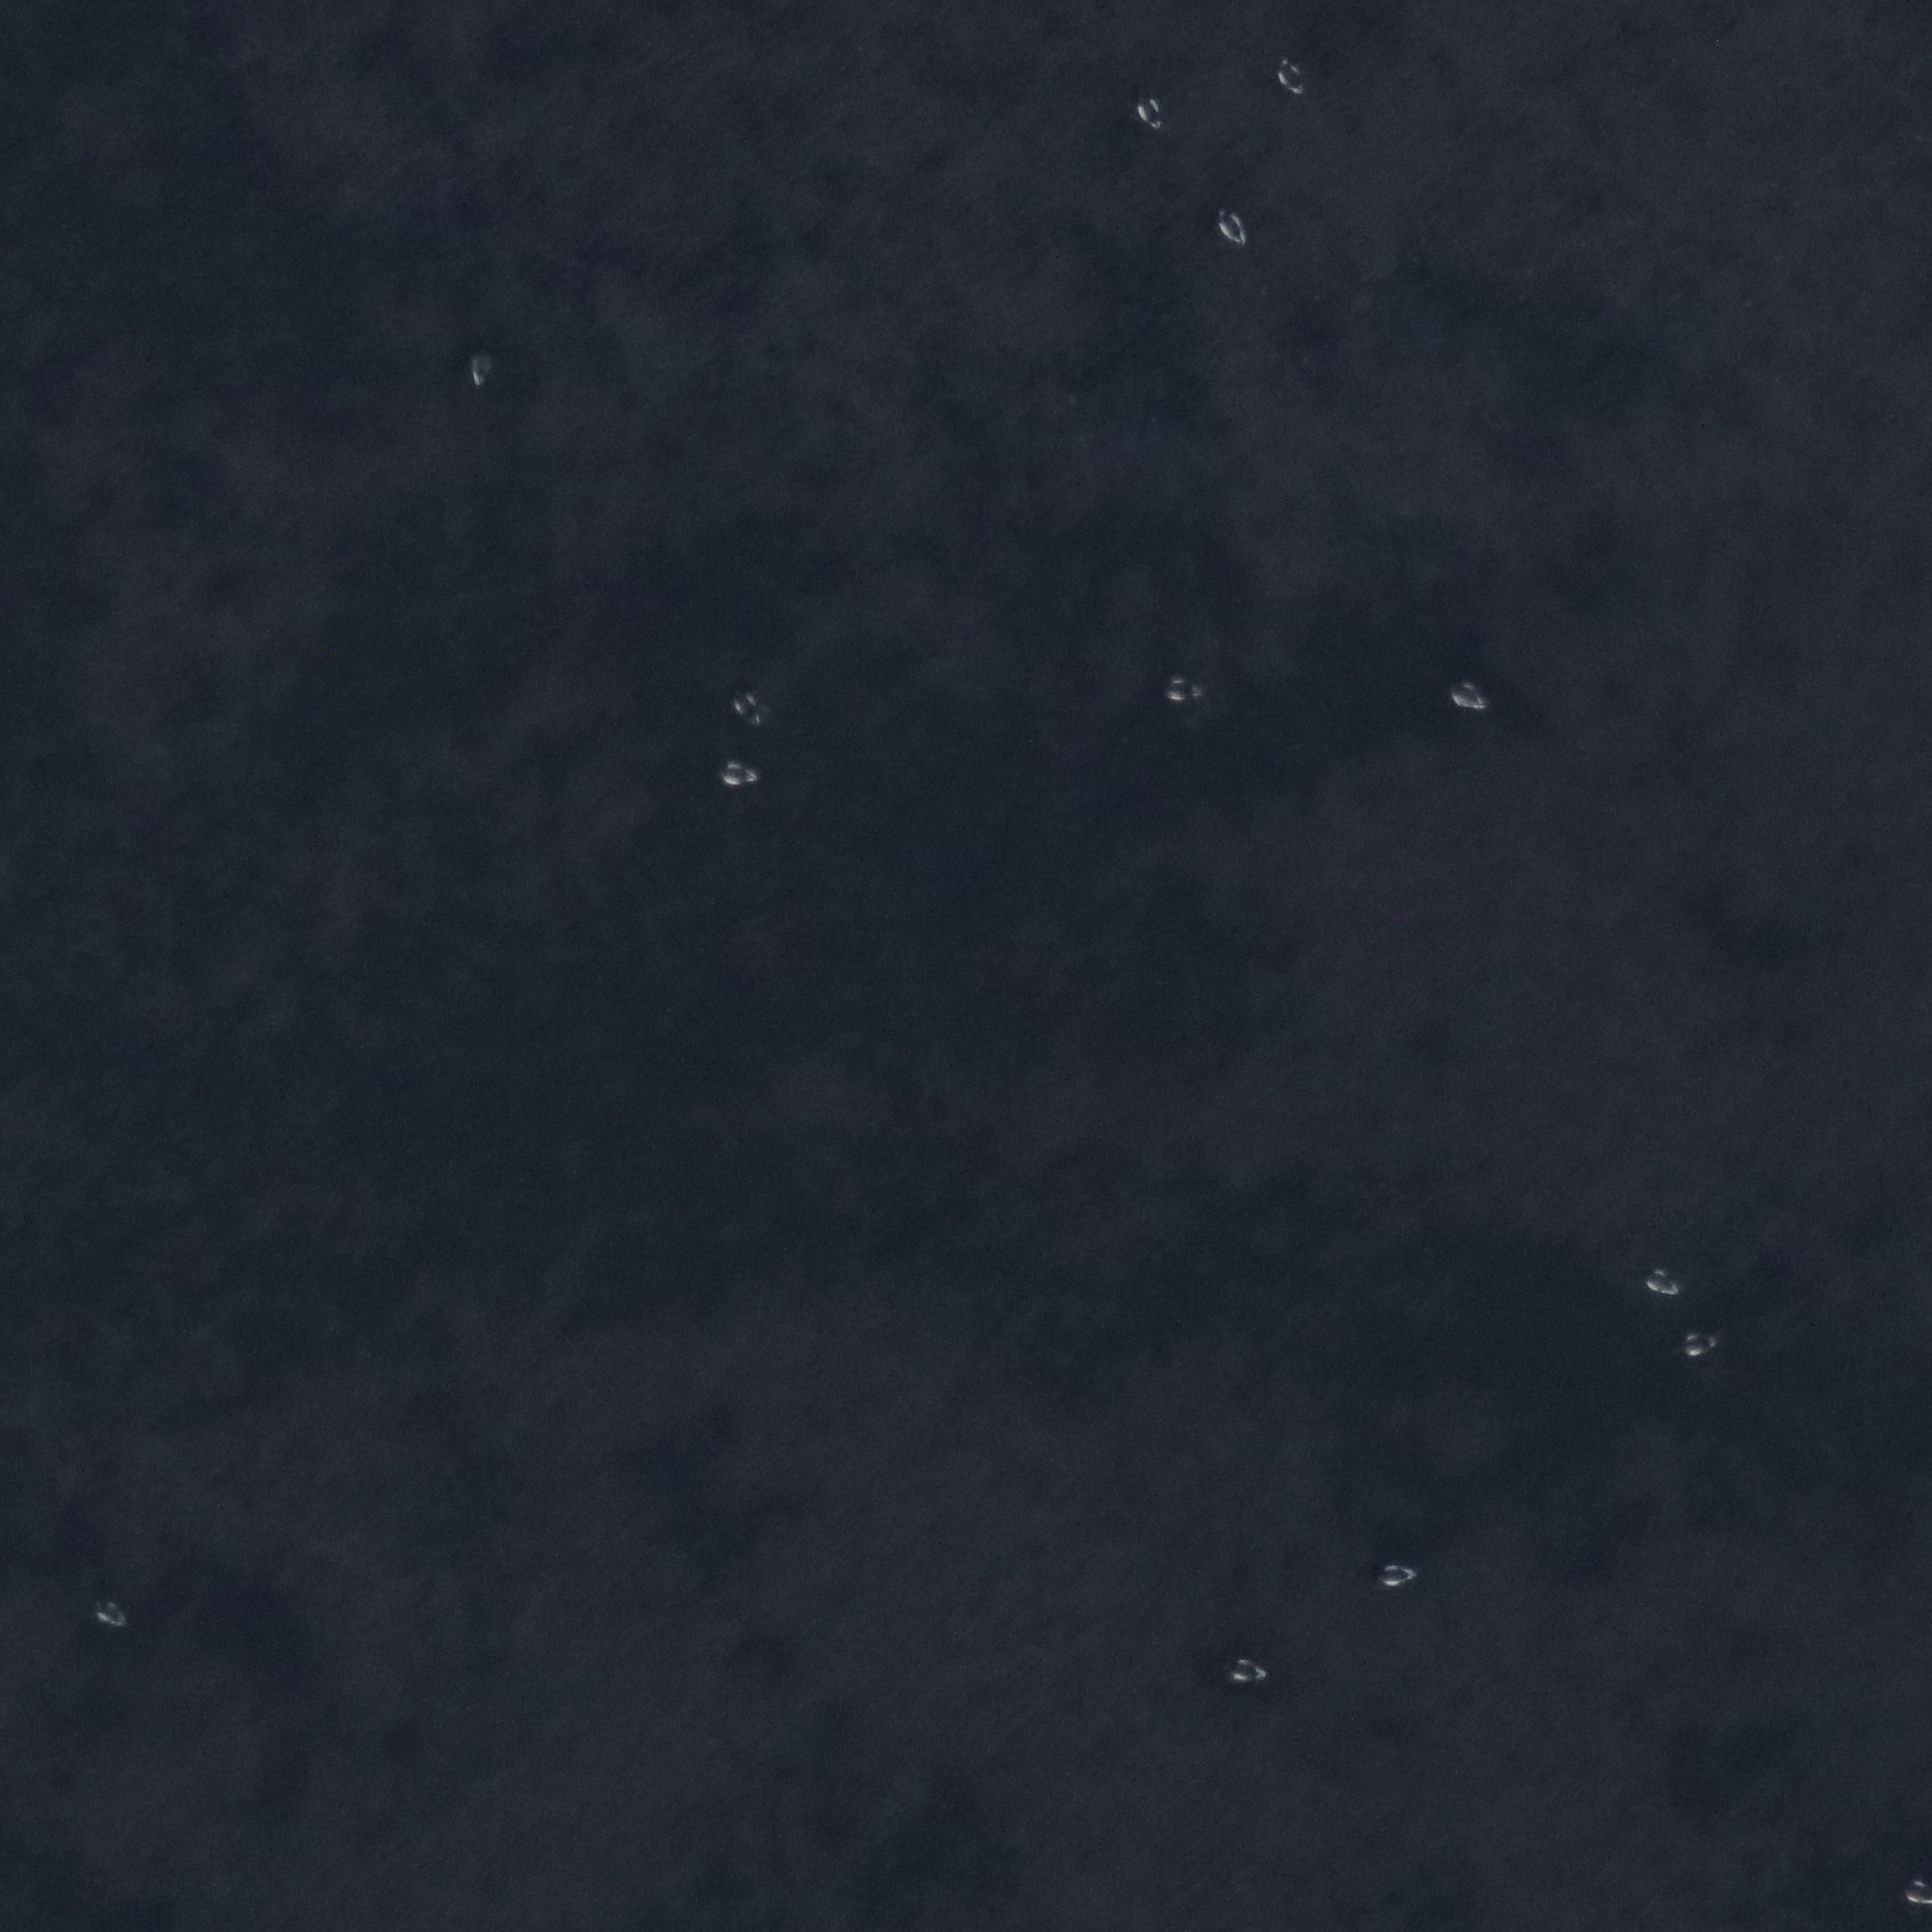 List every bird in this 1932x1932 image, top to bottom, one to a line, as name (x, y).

brant (1289, 76)
brant (1149, 114)
brant (1230, 226)
brant (477, 365)
brant (1177, 691)
brant (1471, 695)
brant (744, 705)
brant (734, 771)
brant (1661, 1280)
brant (1696, 1342)
brant (1395, 1574)
brant (108, 1610)
brant (1244, 1670)
brant (1918, 1891)